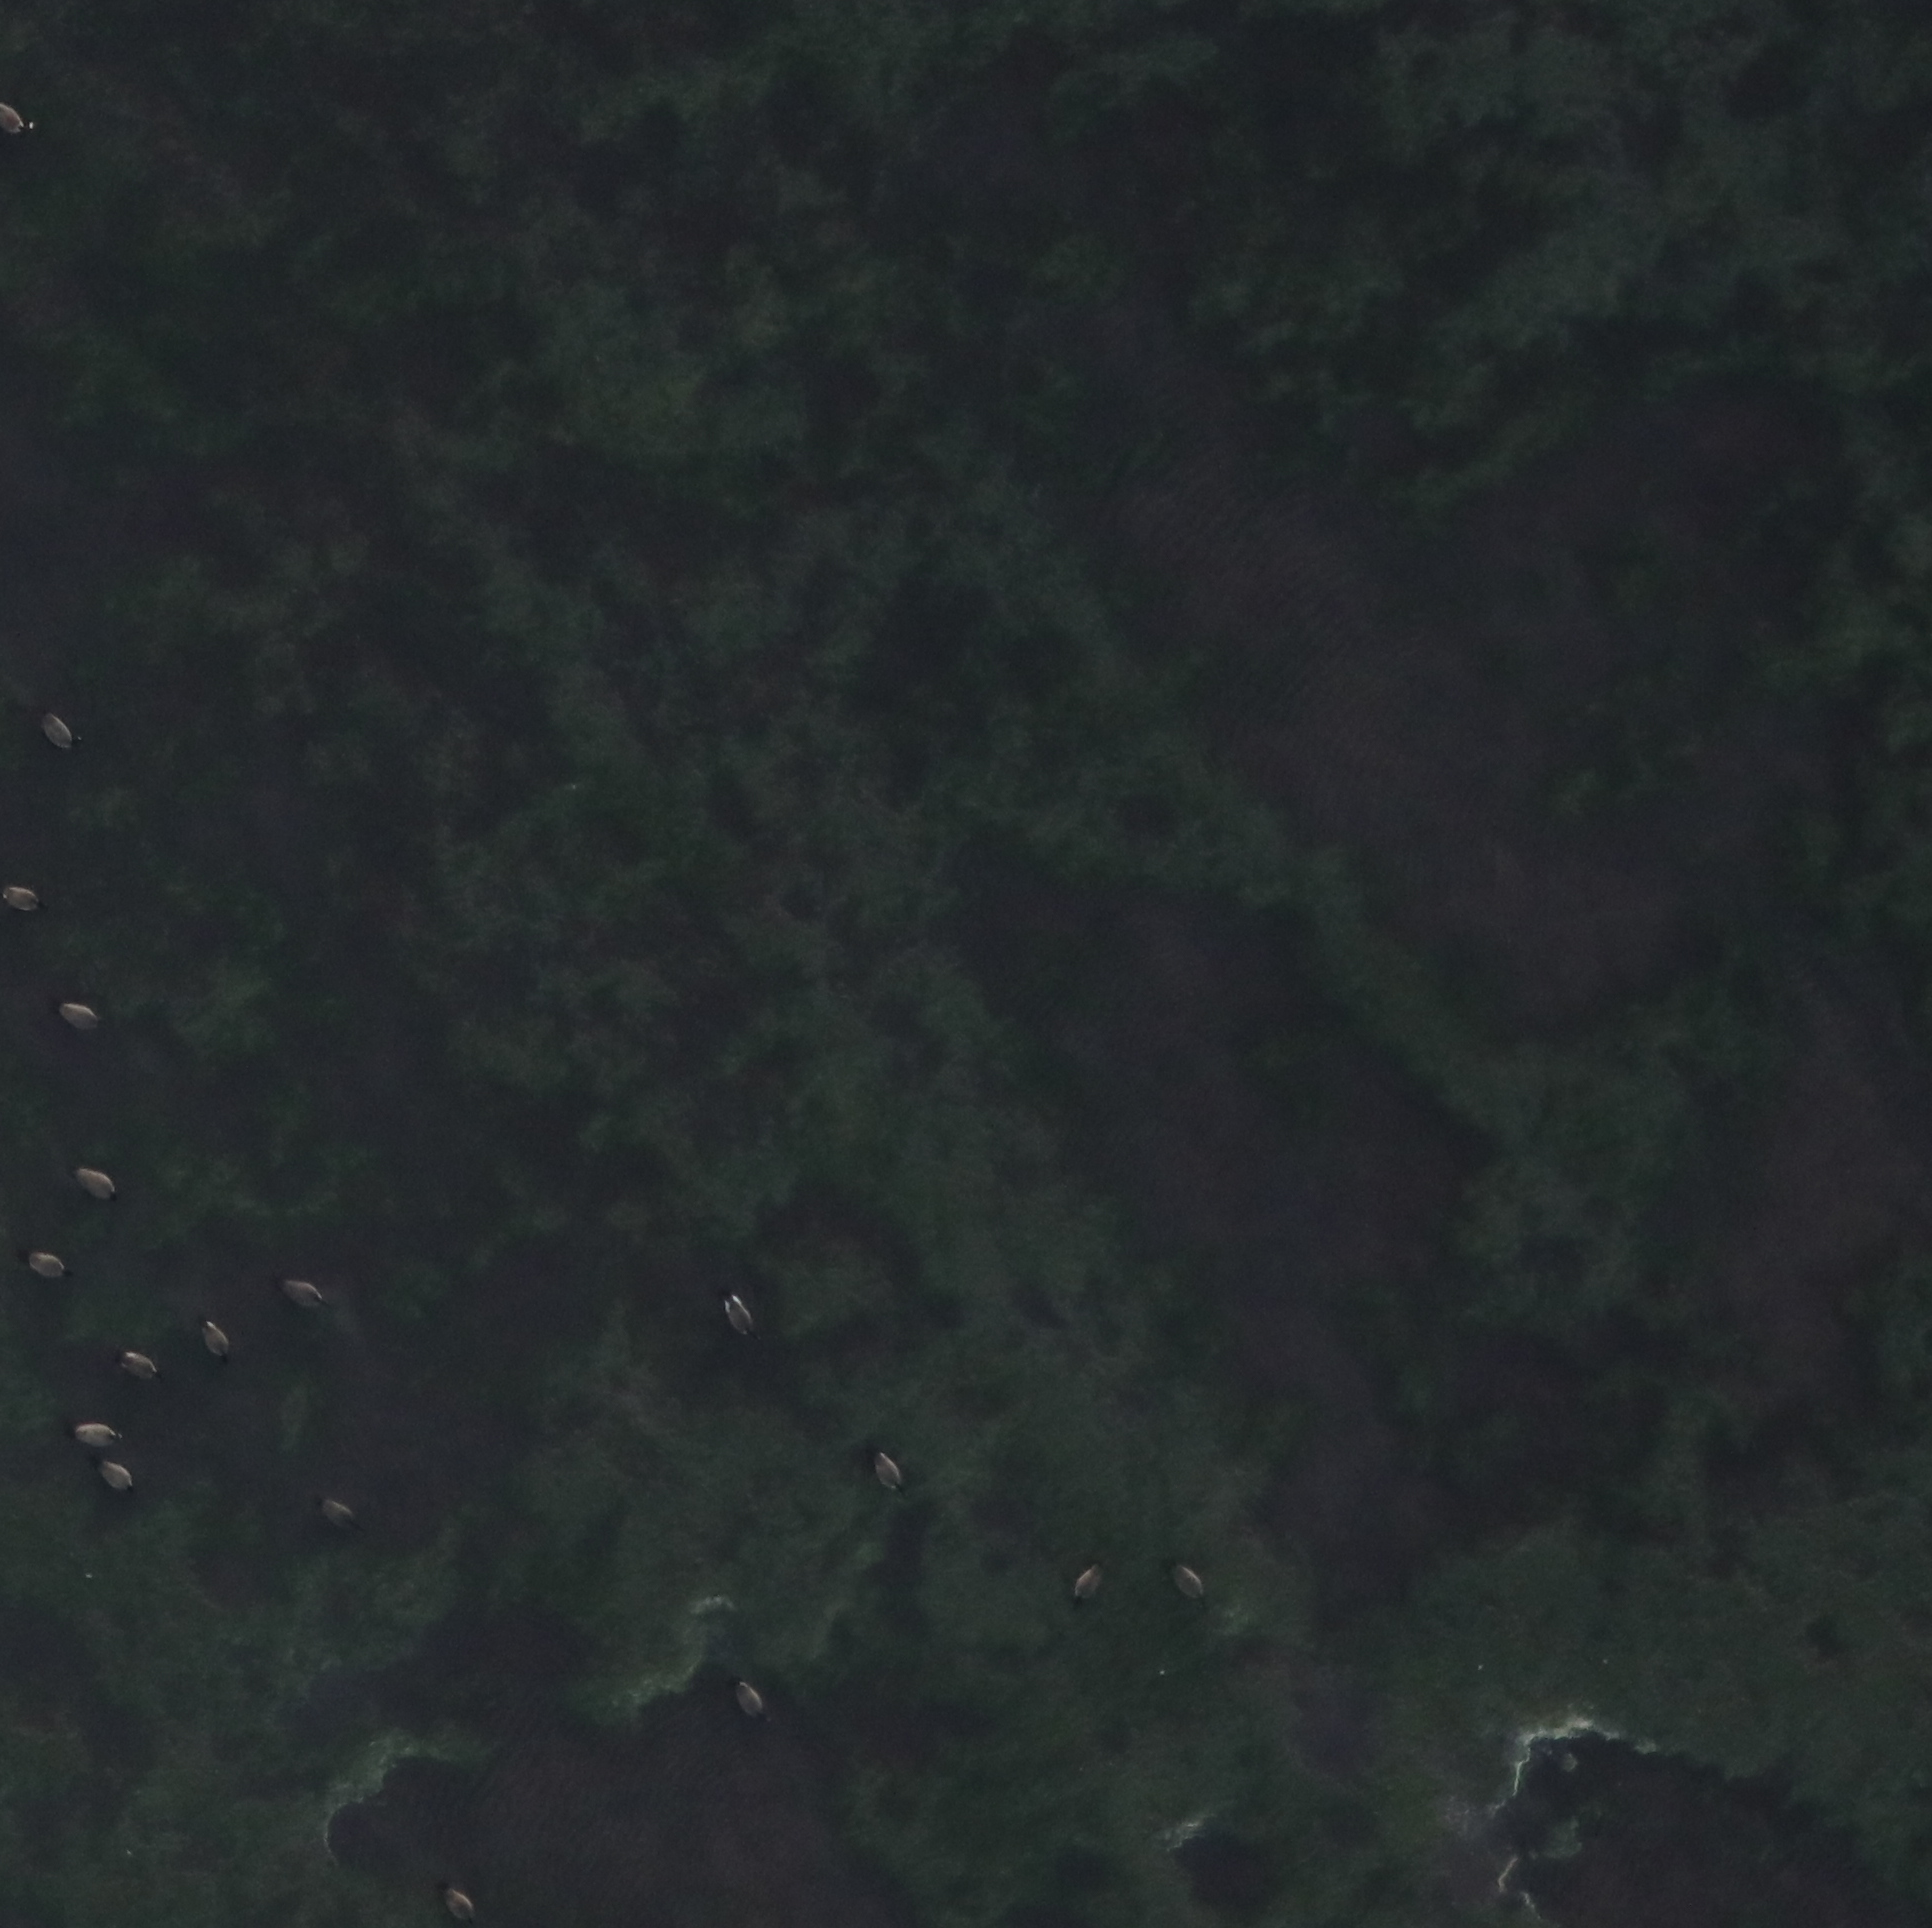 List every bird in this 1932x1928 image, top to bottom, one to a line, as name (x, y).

Canada goose (6, 118)
Canada goose (57, 731)
Canada goose (22, 899)
Canada goose (80, 1017)
Canada goose (94, 1184)
Canada goose (45, 1265)
Canada goose (303, 1294)
Canada goose (739, 1317)
Canada goose (215, 1339)
Canada goose (140, 1364)
Canada goose (94, 1433)
Canada goose (886, 1469)
Canada goose (114, 1476)
Canada goose (335, 1512)
Canada goose (1087, 1584)
Canada goose (1187, 1585)
Canada goose (750, 1699)
Canada goose (459, 1904)